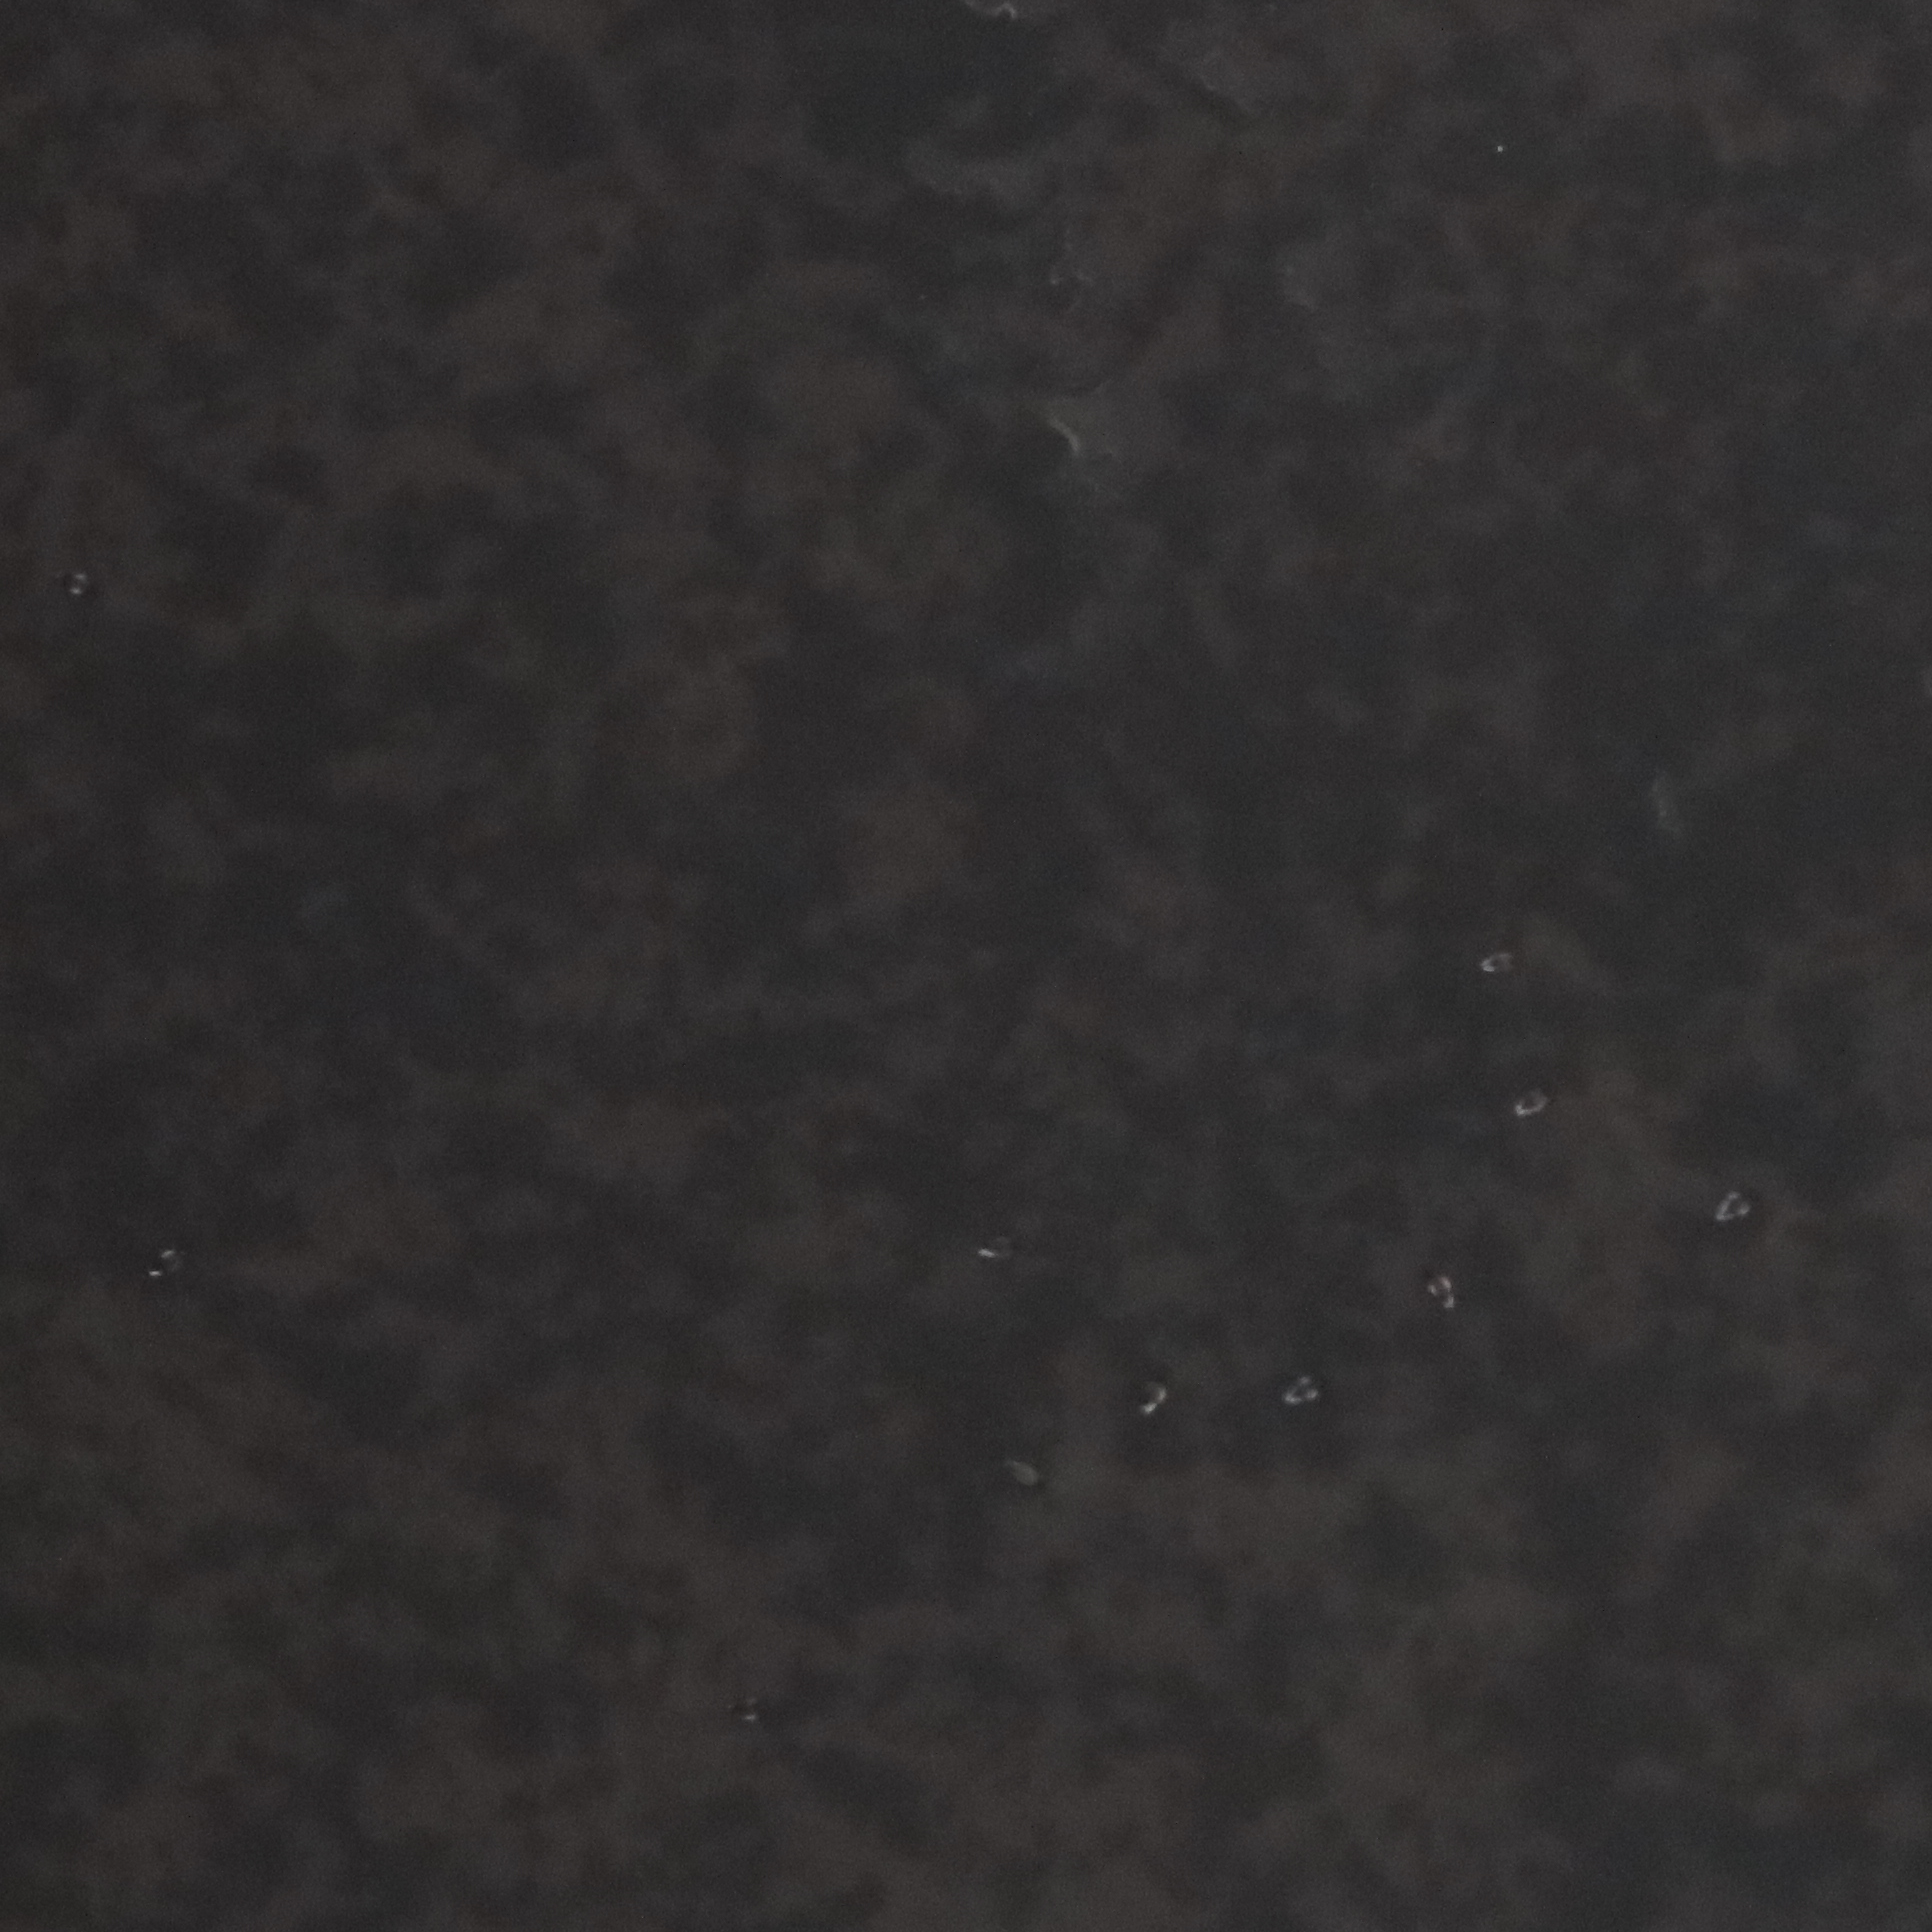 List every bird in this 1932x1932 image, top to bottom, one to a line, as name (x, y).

brant (78, 586)
brant (1501, 960)
brant (1534, 1102)
brant (1735, 1207)
brant (1000, 1249)
brant (168, 1258)
brant (1441, 1290)
brant (1297, 1393)
brant (1151, 1394)
brant (1027, 1473)
brant (745, 1709)